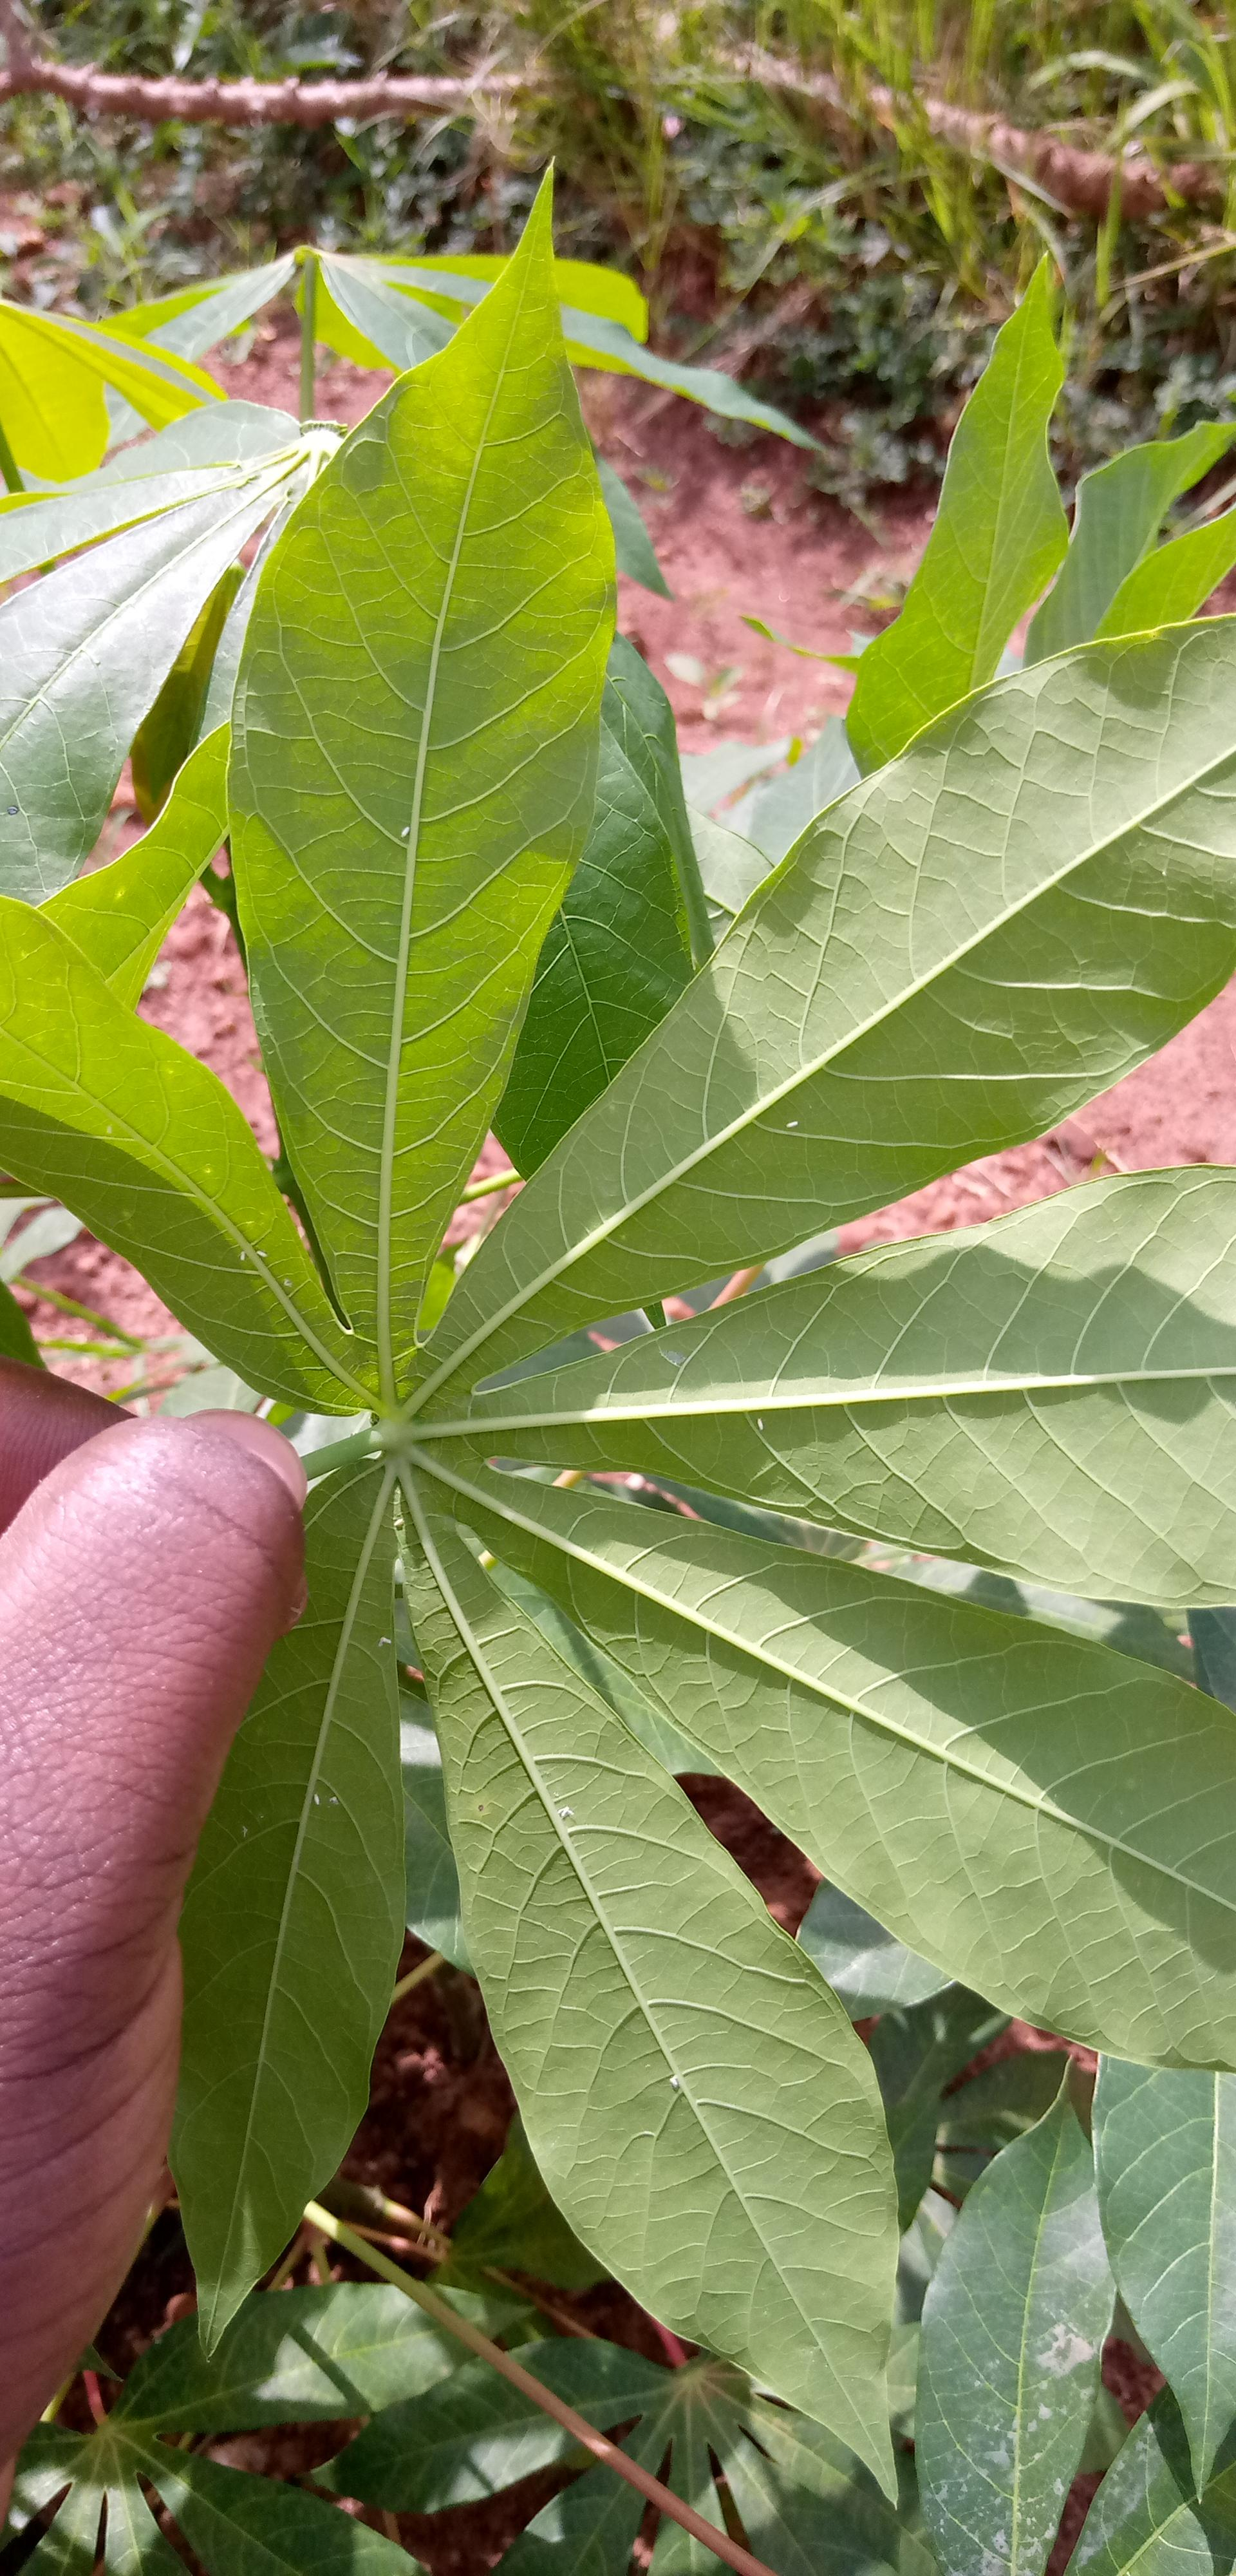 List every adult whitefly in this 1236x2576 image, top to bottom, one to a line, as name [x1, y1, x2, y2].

whitefly [398, 824, 410, 839]
whitefly [1161, 869, 1168, 877]
whitefly [785, 1117, 800, 1132]
whitefly [256, 1245, 271, 1263]
whitefly [236, 1246, 248, 1264]
whitefly [754, 1416, 765, 1432]
whitefly [377, 1632, 392, 1651]
whitefly [328, 1788, 342, 1804]
whitefly [311, 1790, 322, 1805]
whitefly [559, 1802, 574, 1821]
whitefly [667, 2075, 680, 2088]